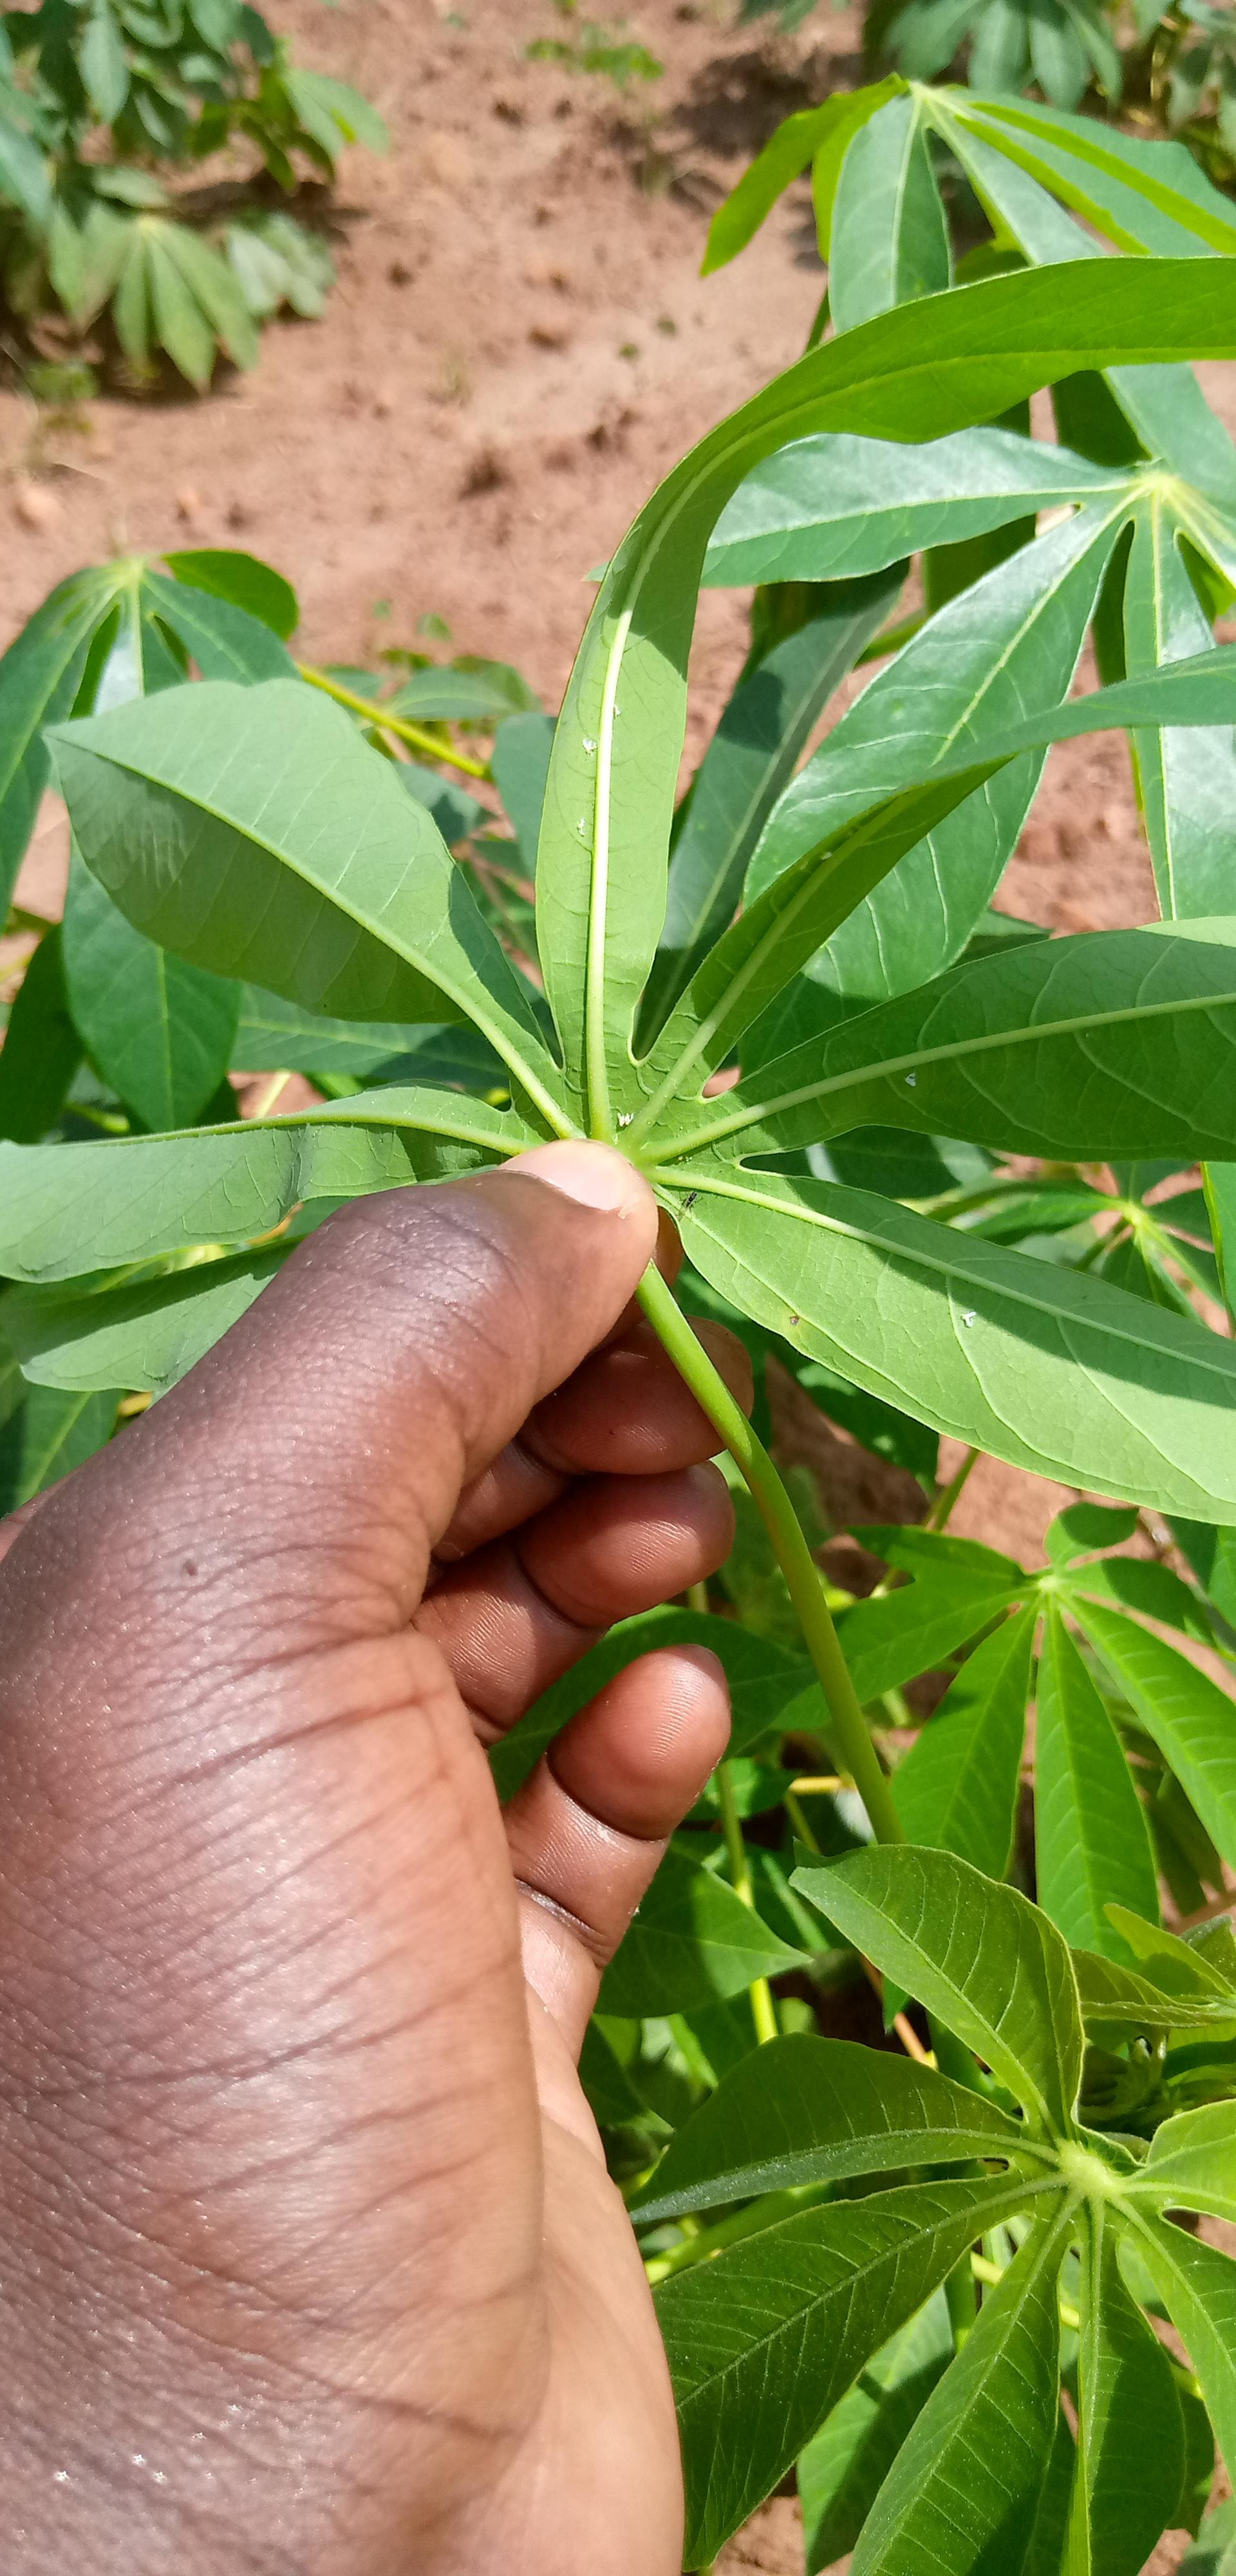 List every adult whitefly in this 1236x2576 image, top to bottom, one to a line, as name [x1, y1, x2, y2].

whitefly [612, 701, 623, 719]
whitefly [579, 737, 598, 757]
whitefly [576, 817, 588, 838]
whitefly [903, 1070, 919, 1090]
whitefly [615, 1110, 625, 1128]
whitefly [624, 1110, 637, 1128]
whitefly [959, 1309, 978, 1330]